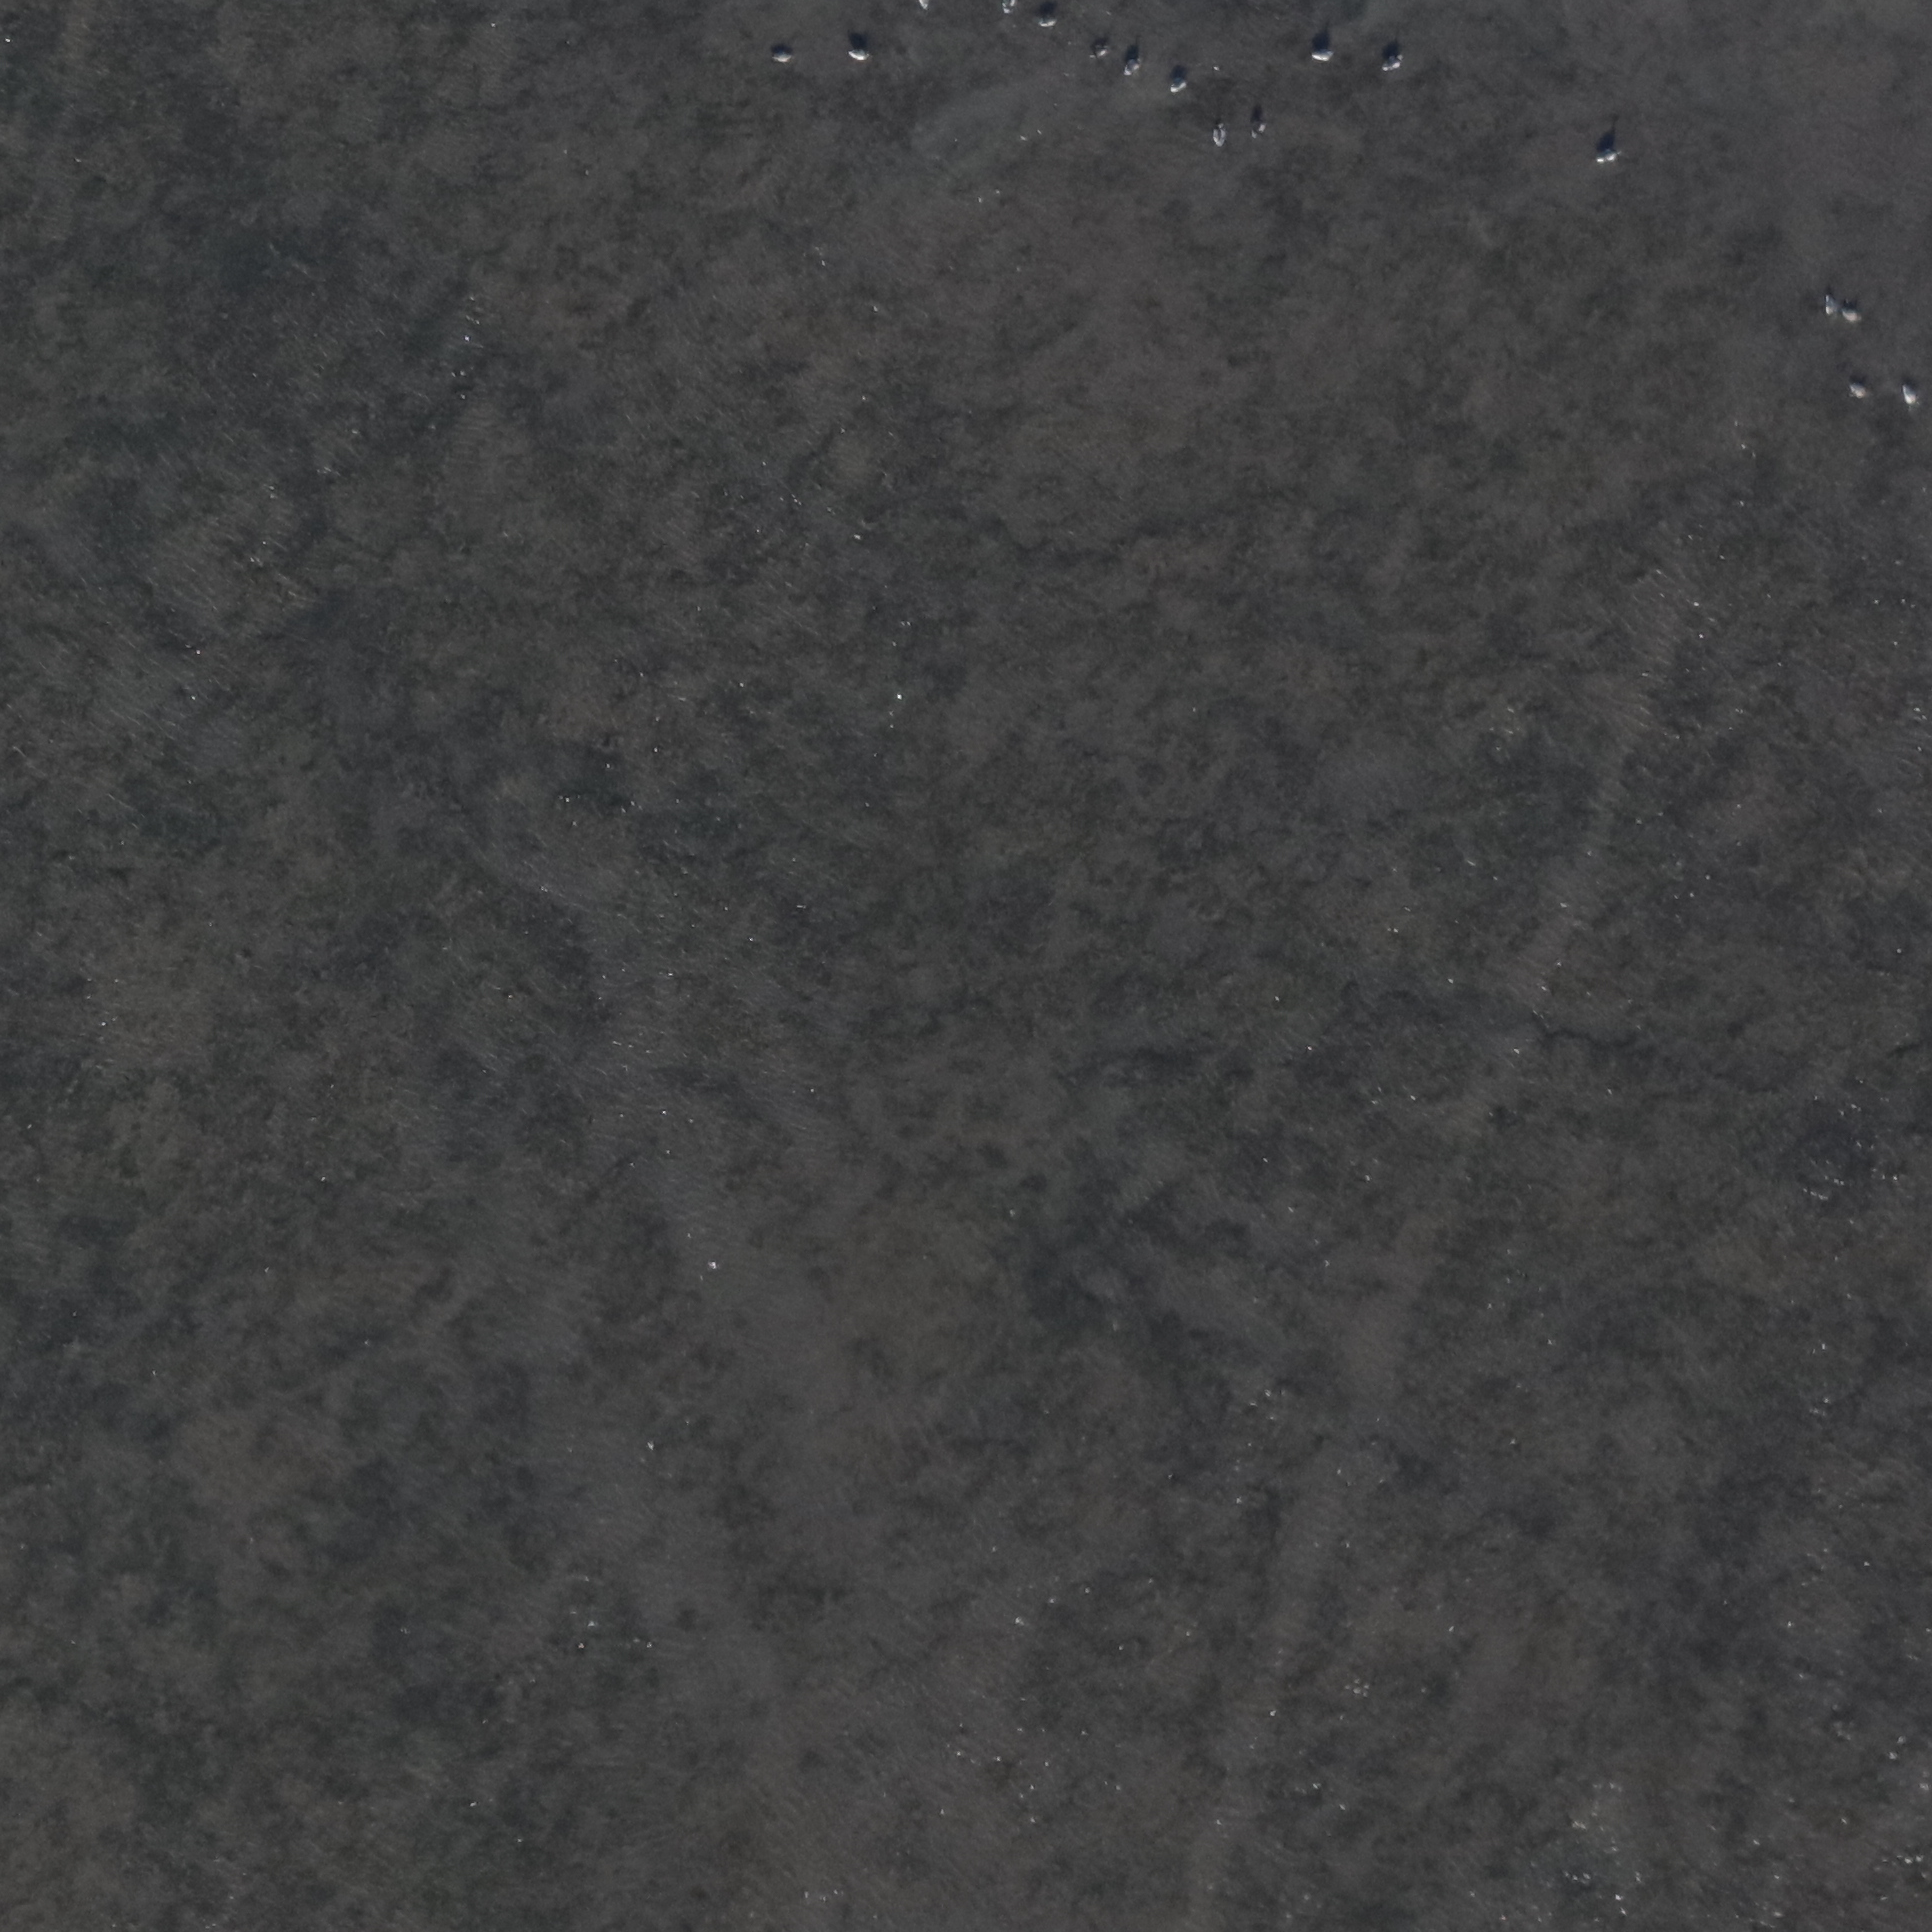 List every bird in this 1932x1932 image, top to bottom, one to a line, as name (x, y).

brant (1007, 2)
brant (1049, 22)
brant (1099, 49)
brant (859, 53)
brant (1322, 54)
brant (781, 55)
brant (1393, 62)
brant (1132, 66)
brant (1177, 84)
brant (1259, 130)
brant (1221, 138)
brant (1608, 155)
brant (1830, 303)
brant (1851, 313)
brant (1860, 394)
brant (1913, 396)